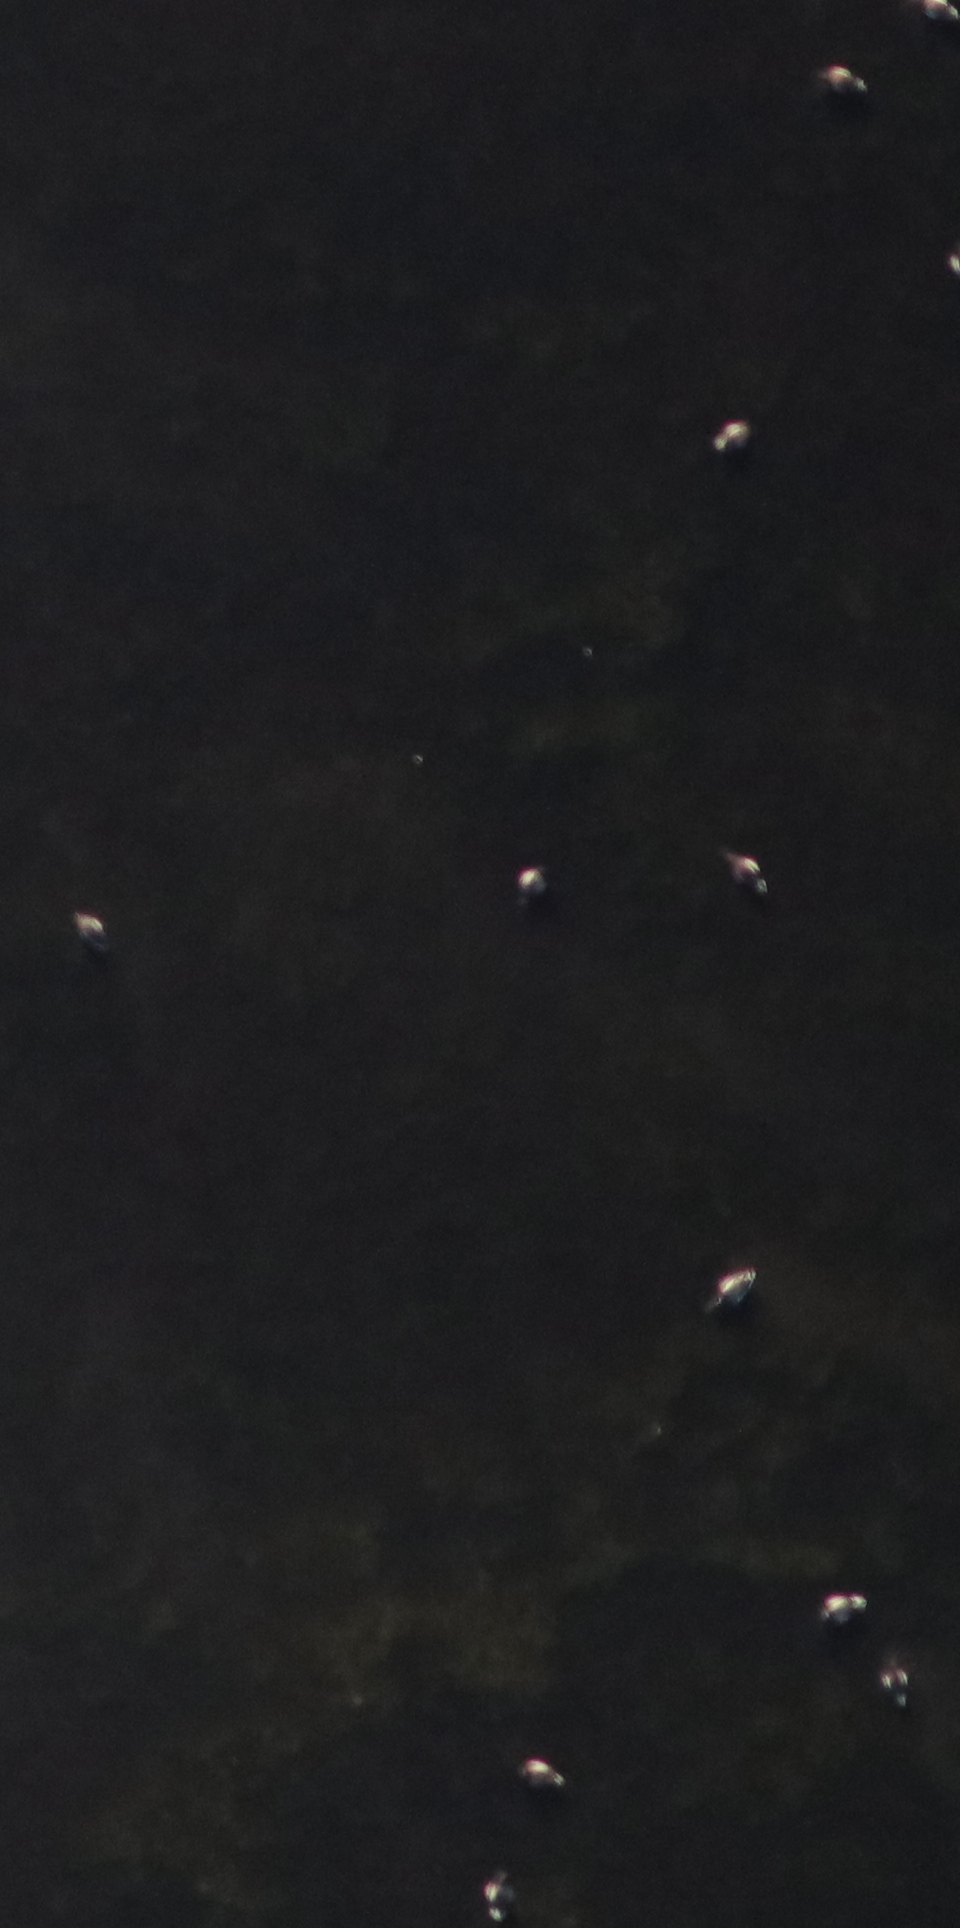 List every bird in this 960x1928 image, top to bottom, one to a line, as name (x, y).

brant (938, 8)
brant (852, 84)
brant (728, 434)
brant (746, 871)
brant (531, 883)
brant (90, 931)
brant (734, 1289)
brant (840, 1608)
brant (894, 1680)
brant (538, 1773)
brant (500, 1894)